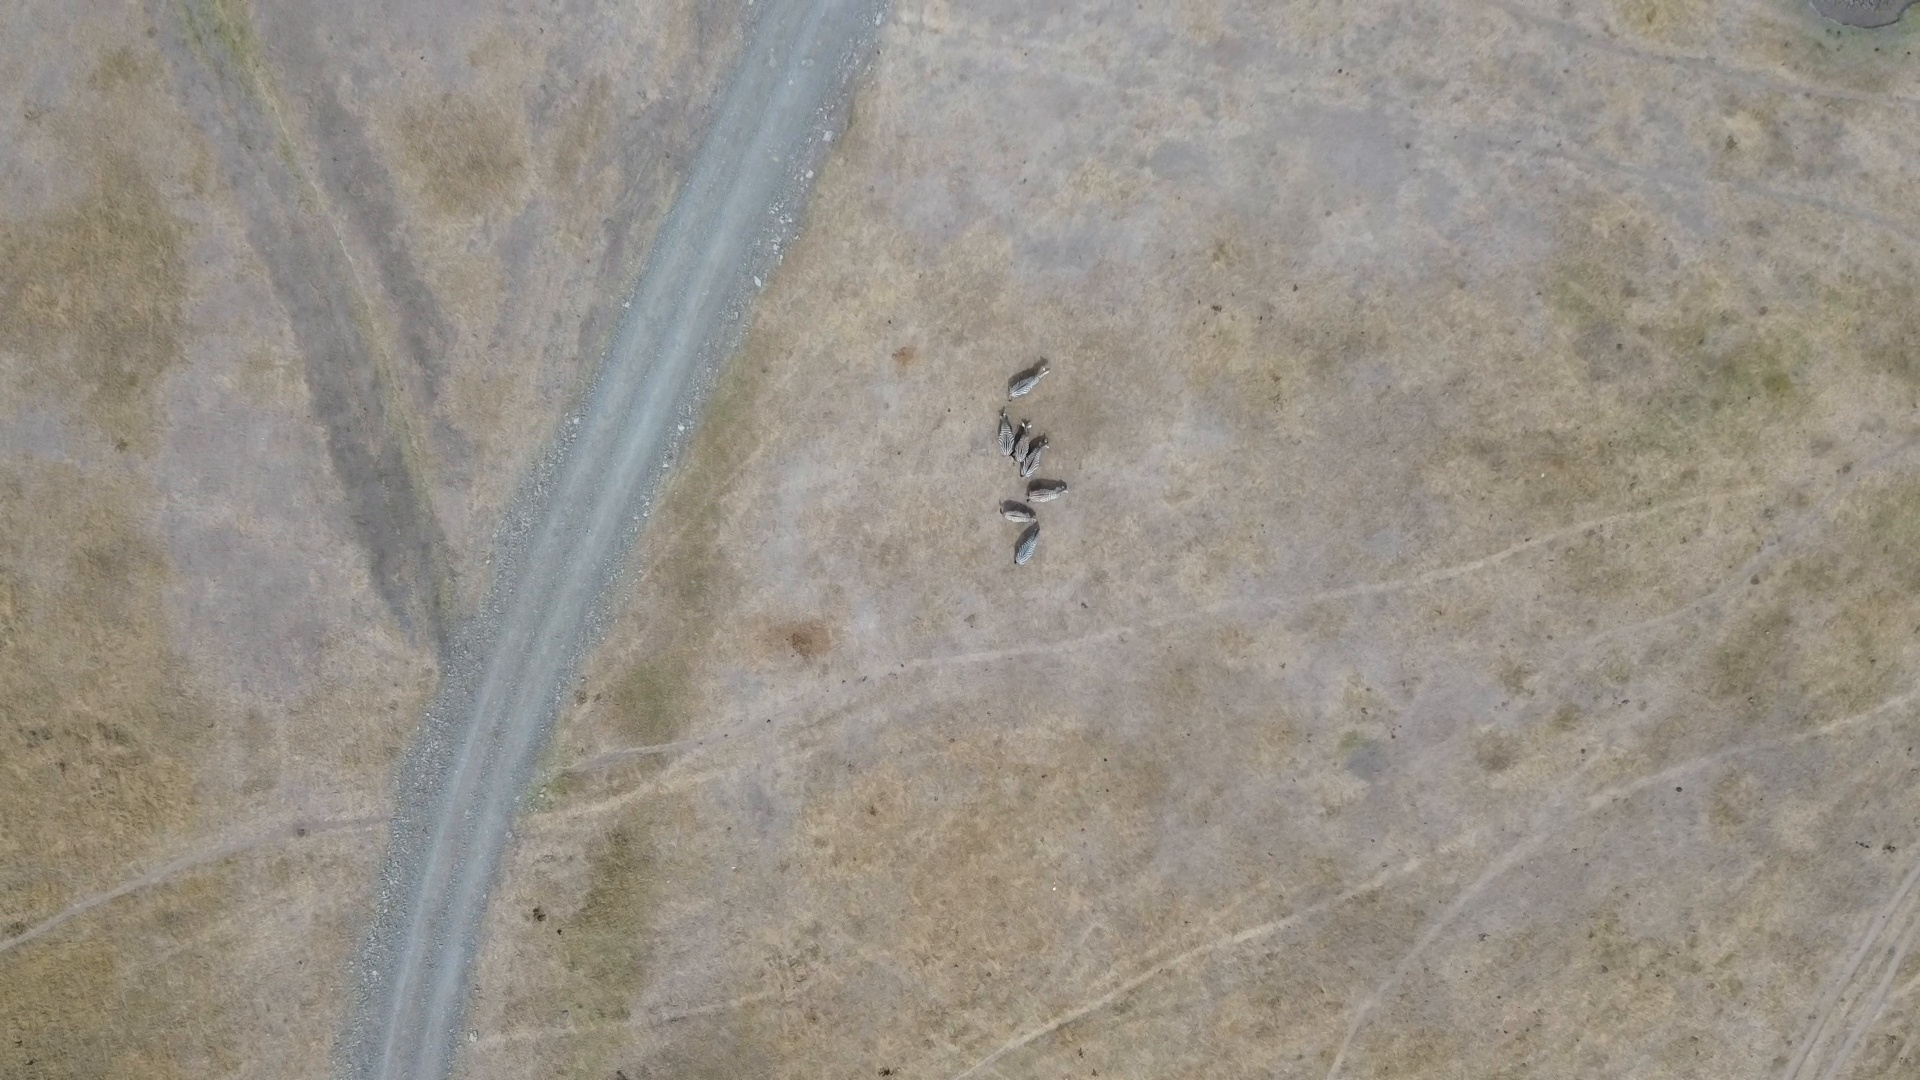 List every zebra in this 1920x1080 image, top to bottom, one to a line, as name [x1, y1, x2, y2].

zebra [1008, 366, 1051, 398]
zebra [998, 412, 1014, 455]
zebra [1013, 421, 1033, 462]
zebra [1021, 440, 1052, 477]
zebra [1025, 483, 1069, 504]
zebra [1003, 510, 1037, 524]
zebra [1016, 528, 1041, 565]